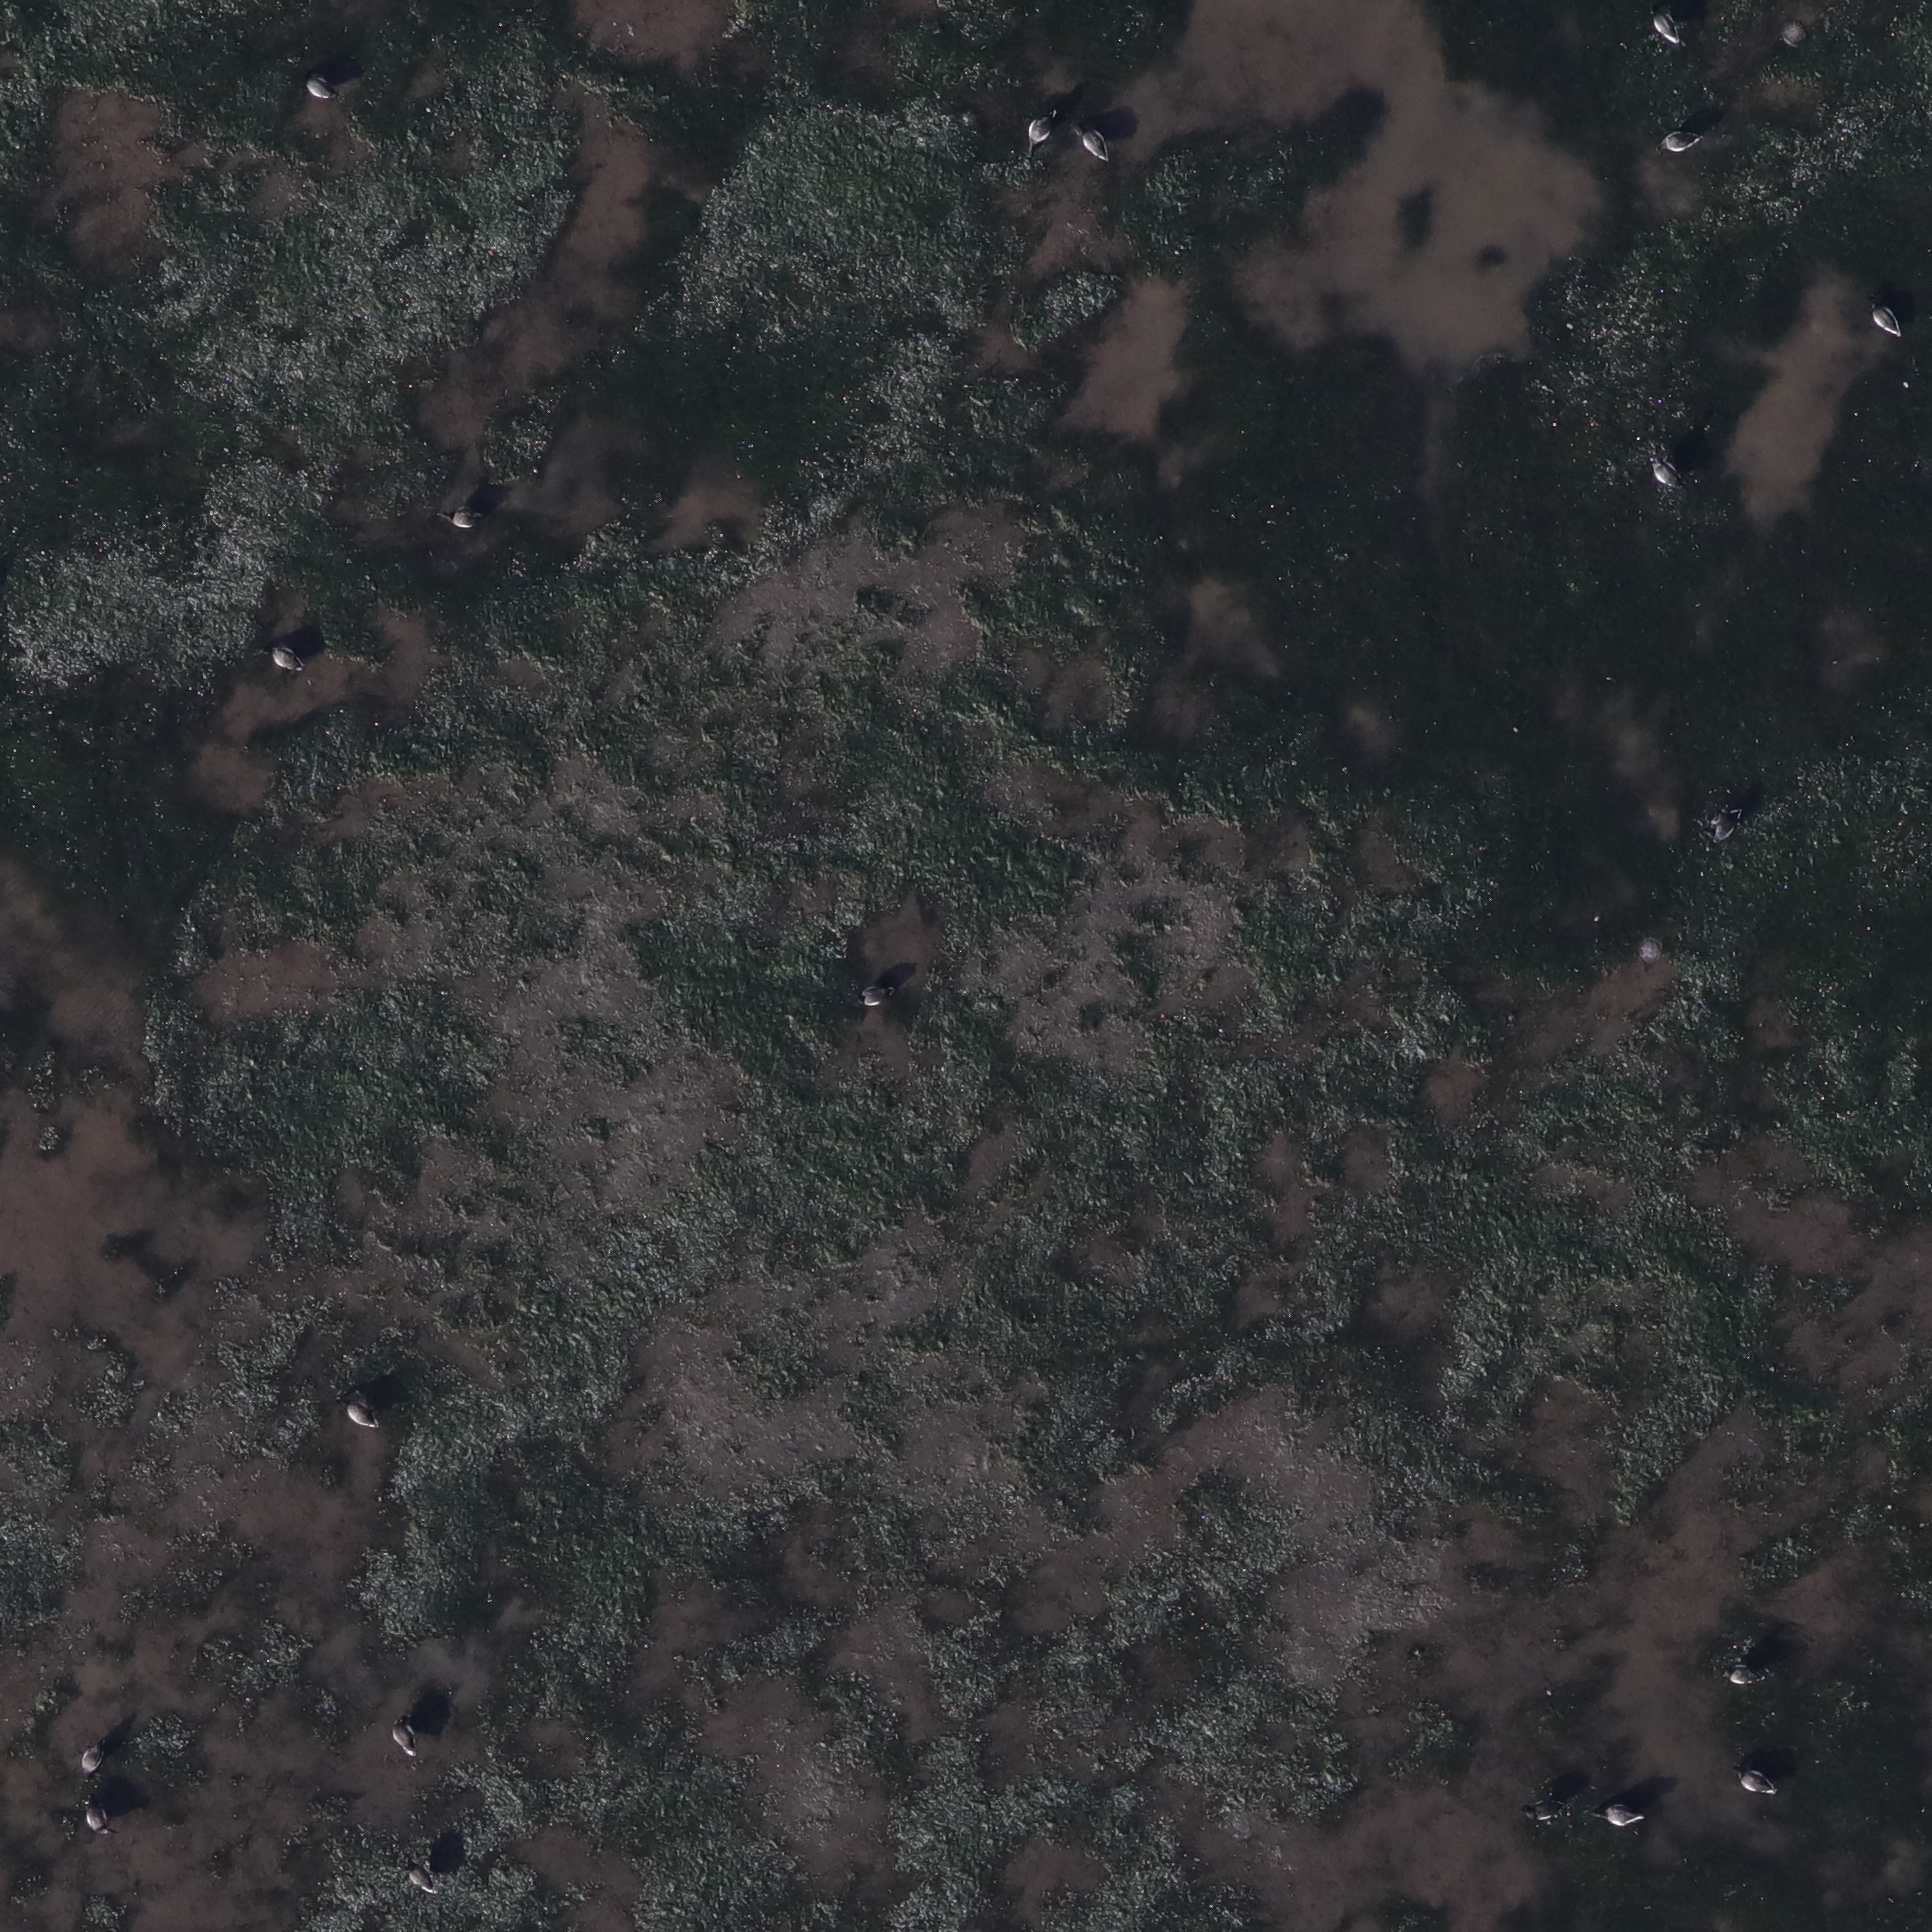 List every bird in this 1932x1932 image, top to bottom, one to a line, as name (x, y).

brant (1665, 27)
brant (318, 90)
brant (1039, 130)
brant (1679, 141)
brant (1095, 142)
brant (1886, 318)
brant (1667, 474)
brant (461, 519)
brant (285, 657)
brant (1724, 825)
brant (870, 996)
brant (359, 1412)
brant (1741, 1673)
brant (403, 1737)
brant (89, 1760)
brant (1755, 1781)
brant (1621, 1814)
brant (1539, 1816)
brant (94, 1821)
brant (420, 1877)